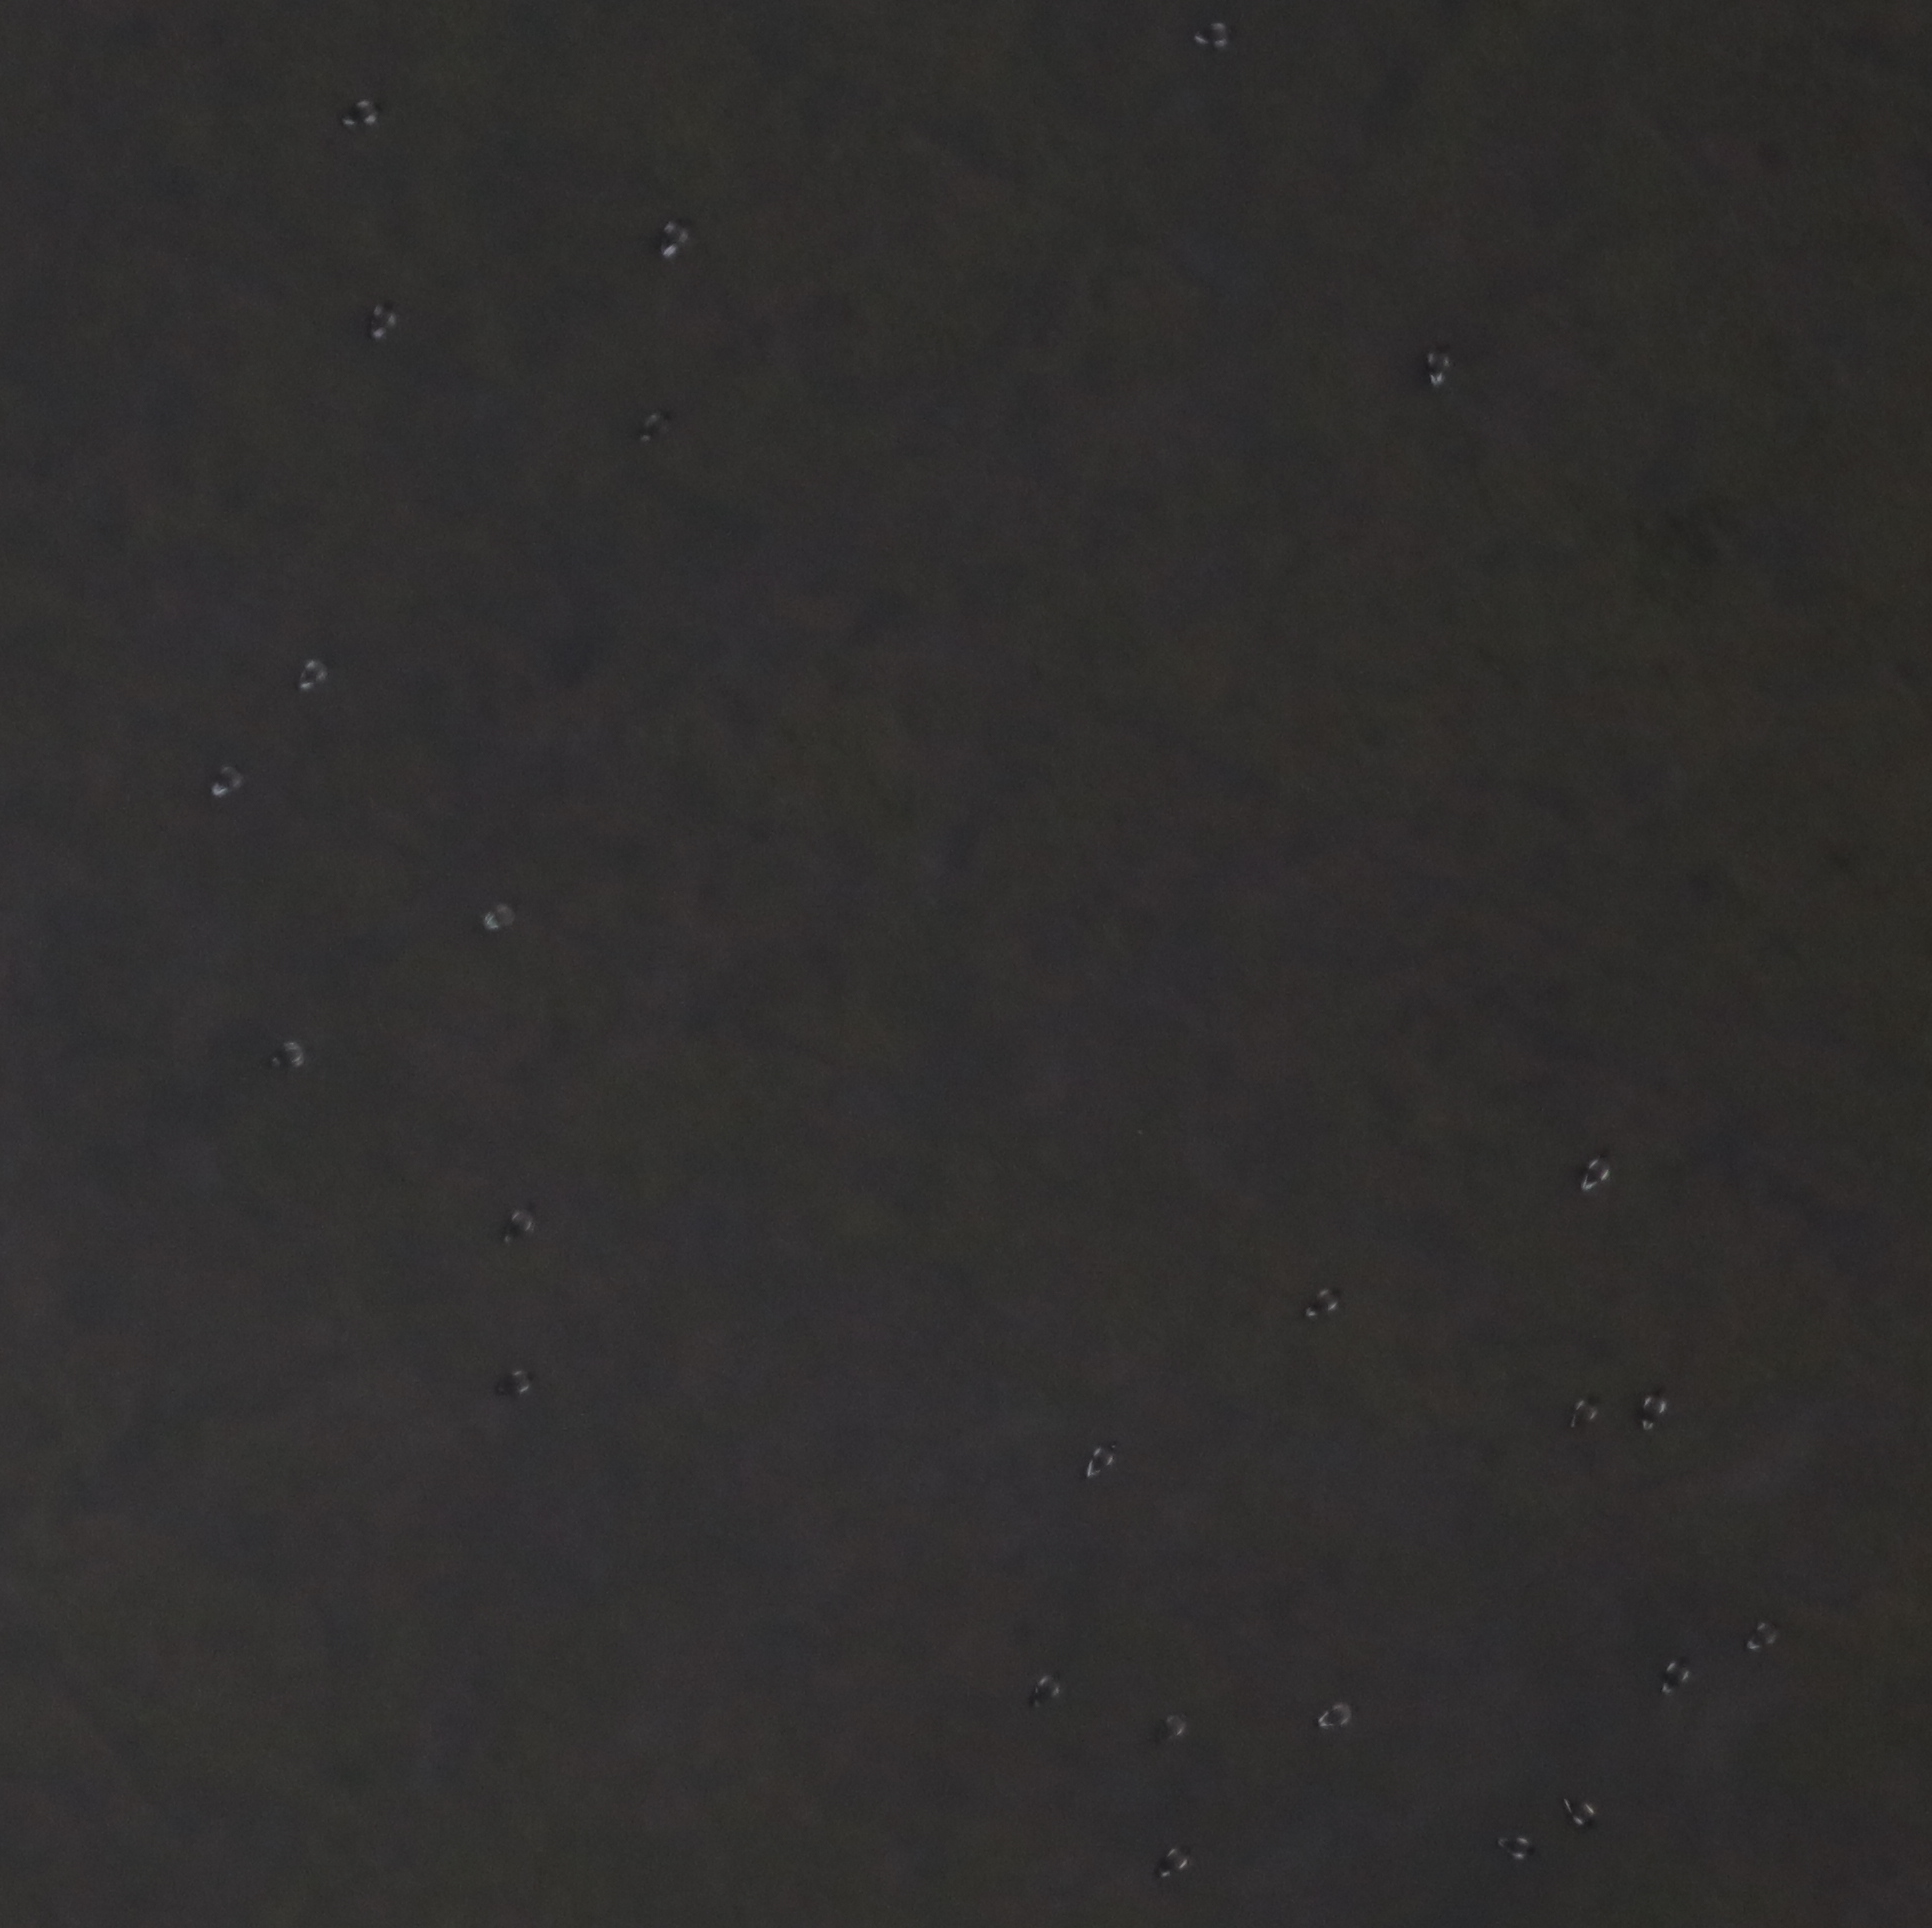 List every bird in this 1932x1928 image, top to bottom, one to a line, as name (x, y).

brant (1206, 29)
brant (357, 110)
brant (674, 229)
brant (383, 313)
brant (1438, 366)
brant (655, 423)
brant (315, 668)
brant (225, 776)
brant (502, 917)
brant (289, 1053)
brant (1596, 1173)
brant (519, 1219)
brant (1322, 1298)
brant (522, 1383)
brant (1586, 1411)
brant (1653, 1411)
brant (1096, 1456)
brant (1761, 1630)
brant (1675, 1676)
brant (1048, 1688)
brant (1336, 1716)
brant (1172, 1727)
brant (1580, 1813)
brant (1518, 1843)
brant (1172, 1860)